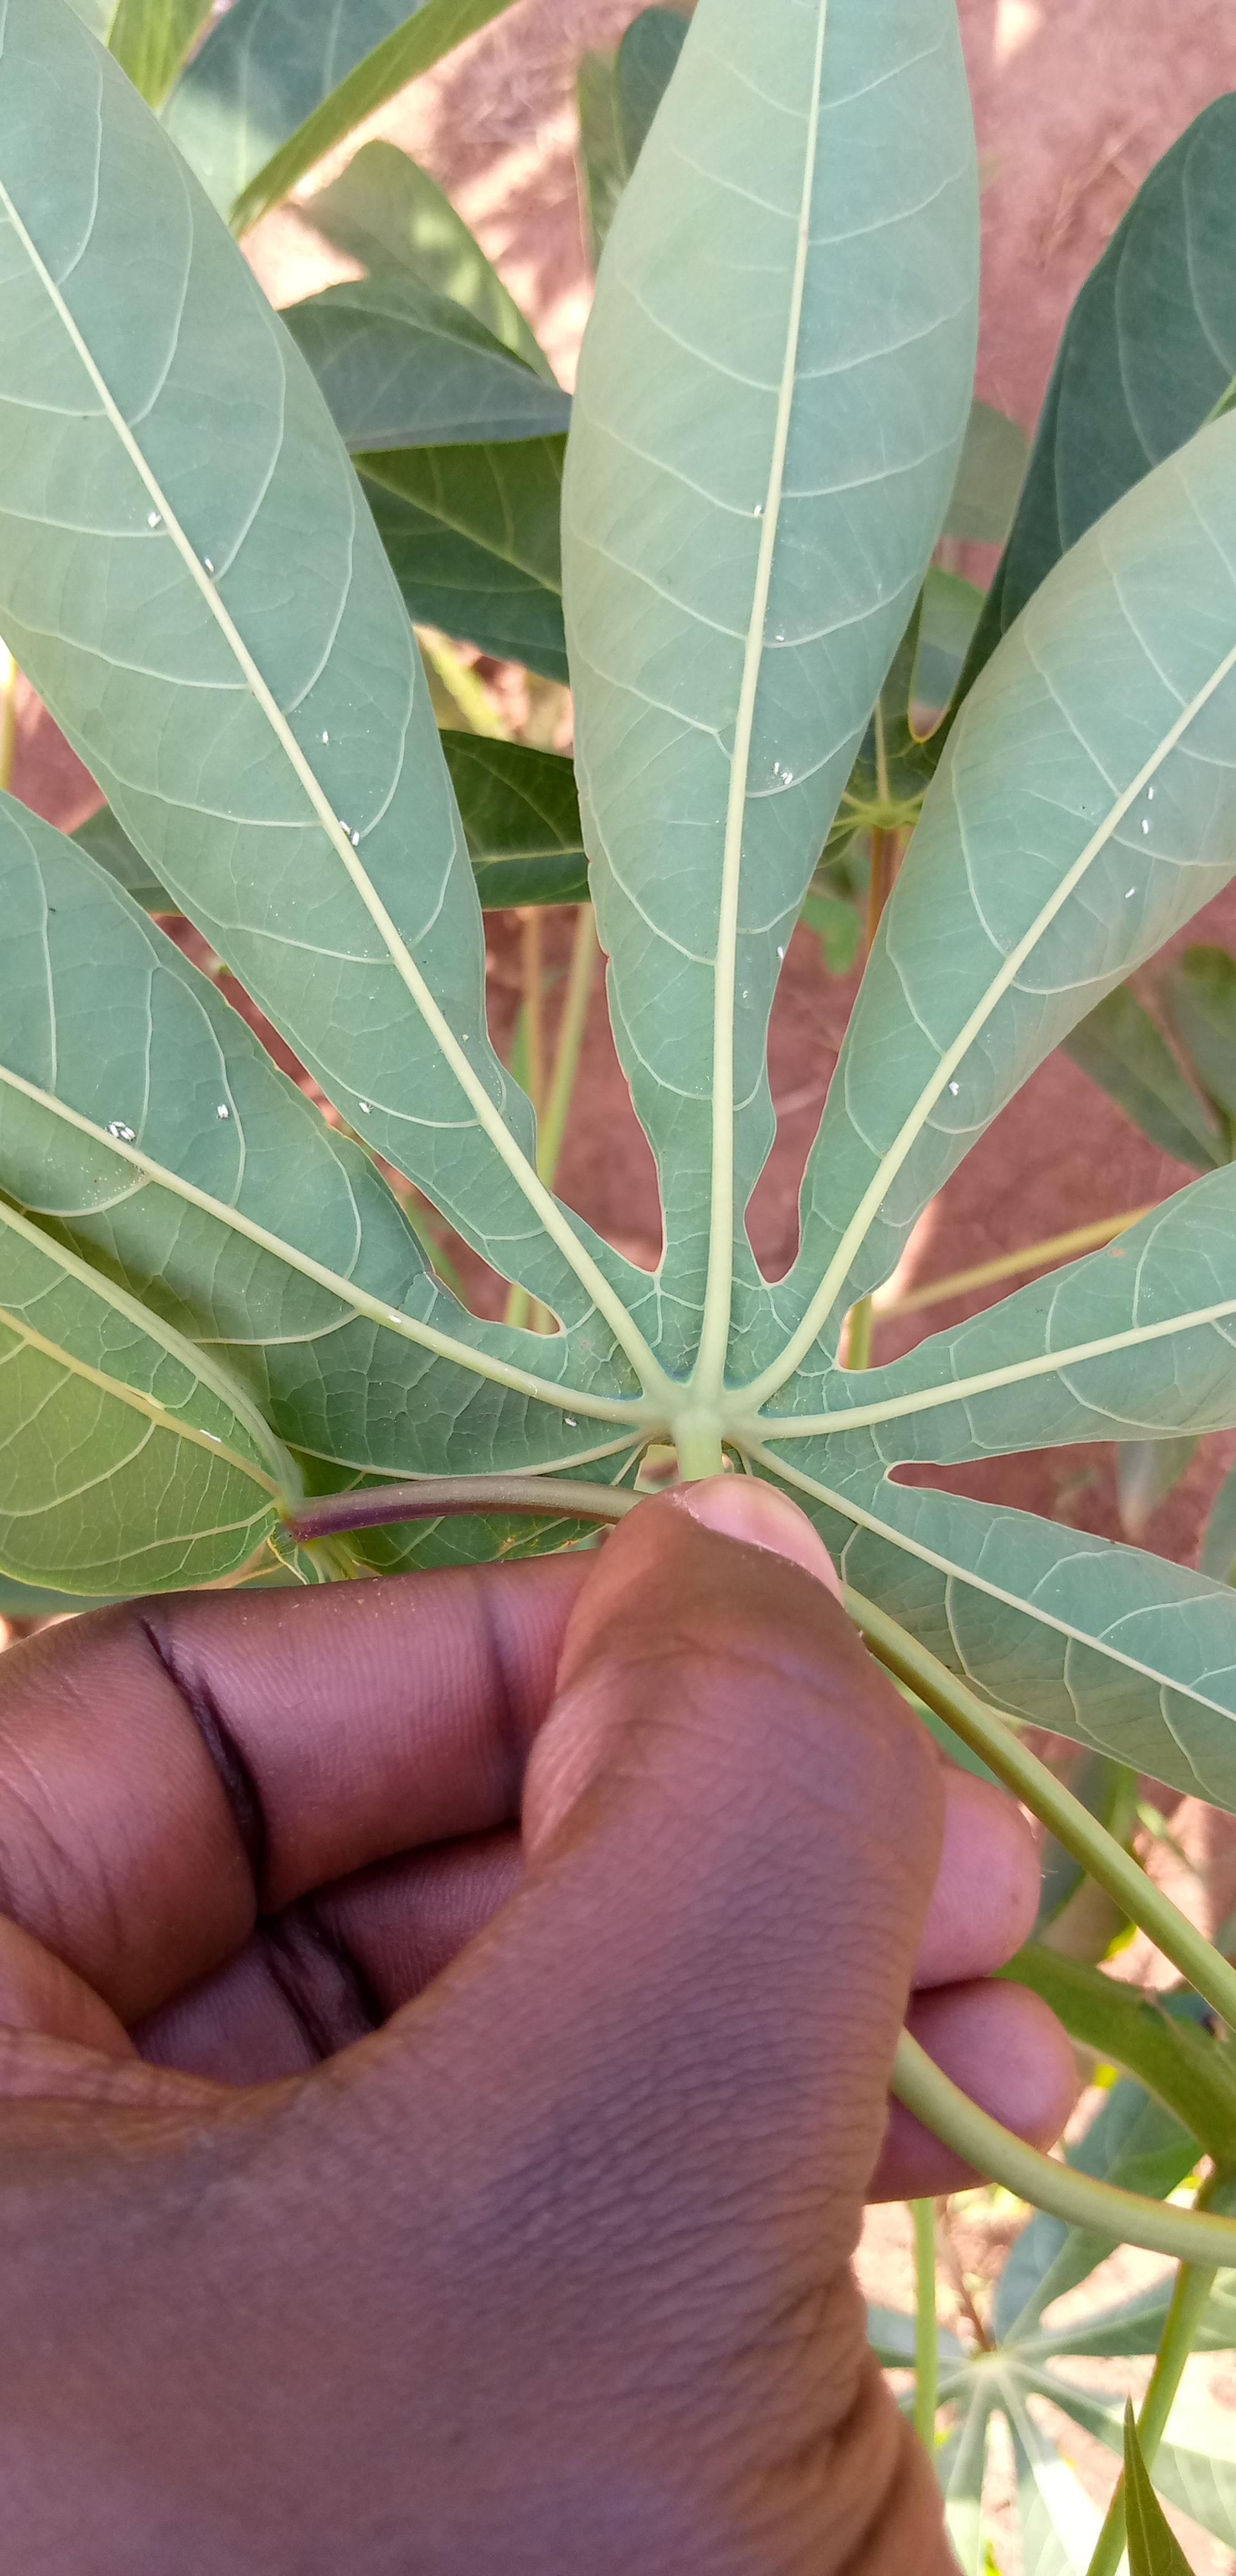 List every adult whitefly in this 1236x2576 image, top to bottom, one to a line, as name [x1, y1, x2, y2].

whitefly [751, 500, 763, 521]
whitefly [145, 509, 164, 529]
whitefly [202, 556, 218, 576]
whitefly [772, 633, 787, 643]
whitefly [319, 728, 333, 746]
whitefly [772, 761, 780, 775]
whitefly [780, 771, 787, 780]
whitefly [783, 772, 794, 786]
whitefly [1147, 785, 1156, 802]
whitefly [337, 817, 354, 835]
whitefly [1140, 819, 1150, 837]
whitefly [350, 828, 363, 852]
whitefly [1125, 887, 1136, 900]
whitefly [775, 945, 784, 961]
whitefly [948, 1080, 959, 1097]
whitefly [356, 1099, 371, 1115]
whitefly [215, 1101, 233, 1122]
whitefly [108, 1122, 118, 1139]
whitefly [125, 1125, 139, 1141]
whitefly [120, 1128, 131, 1142]
whitefly [388, 1314, 402, 1324]
whitefly [564, 1416, 578, 1427]